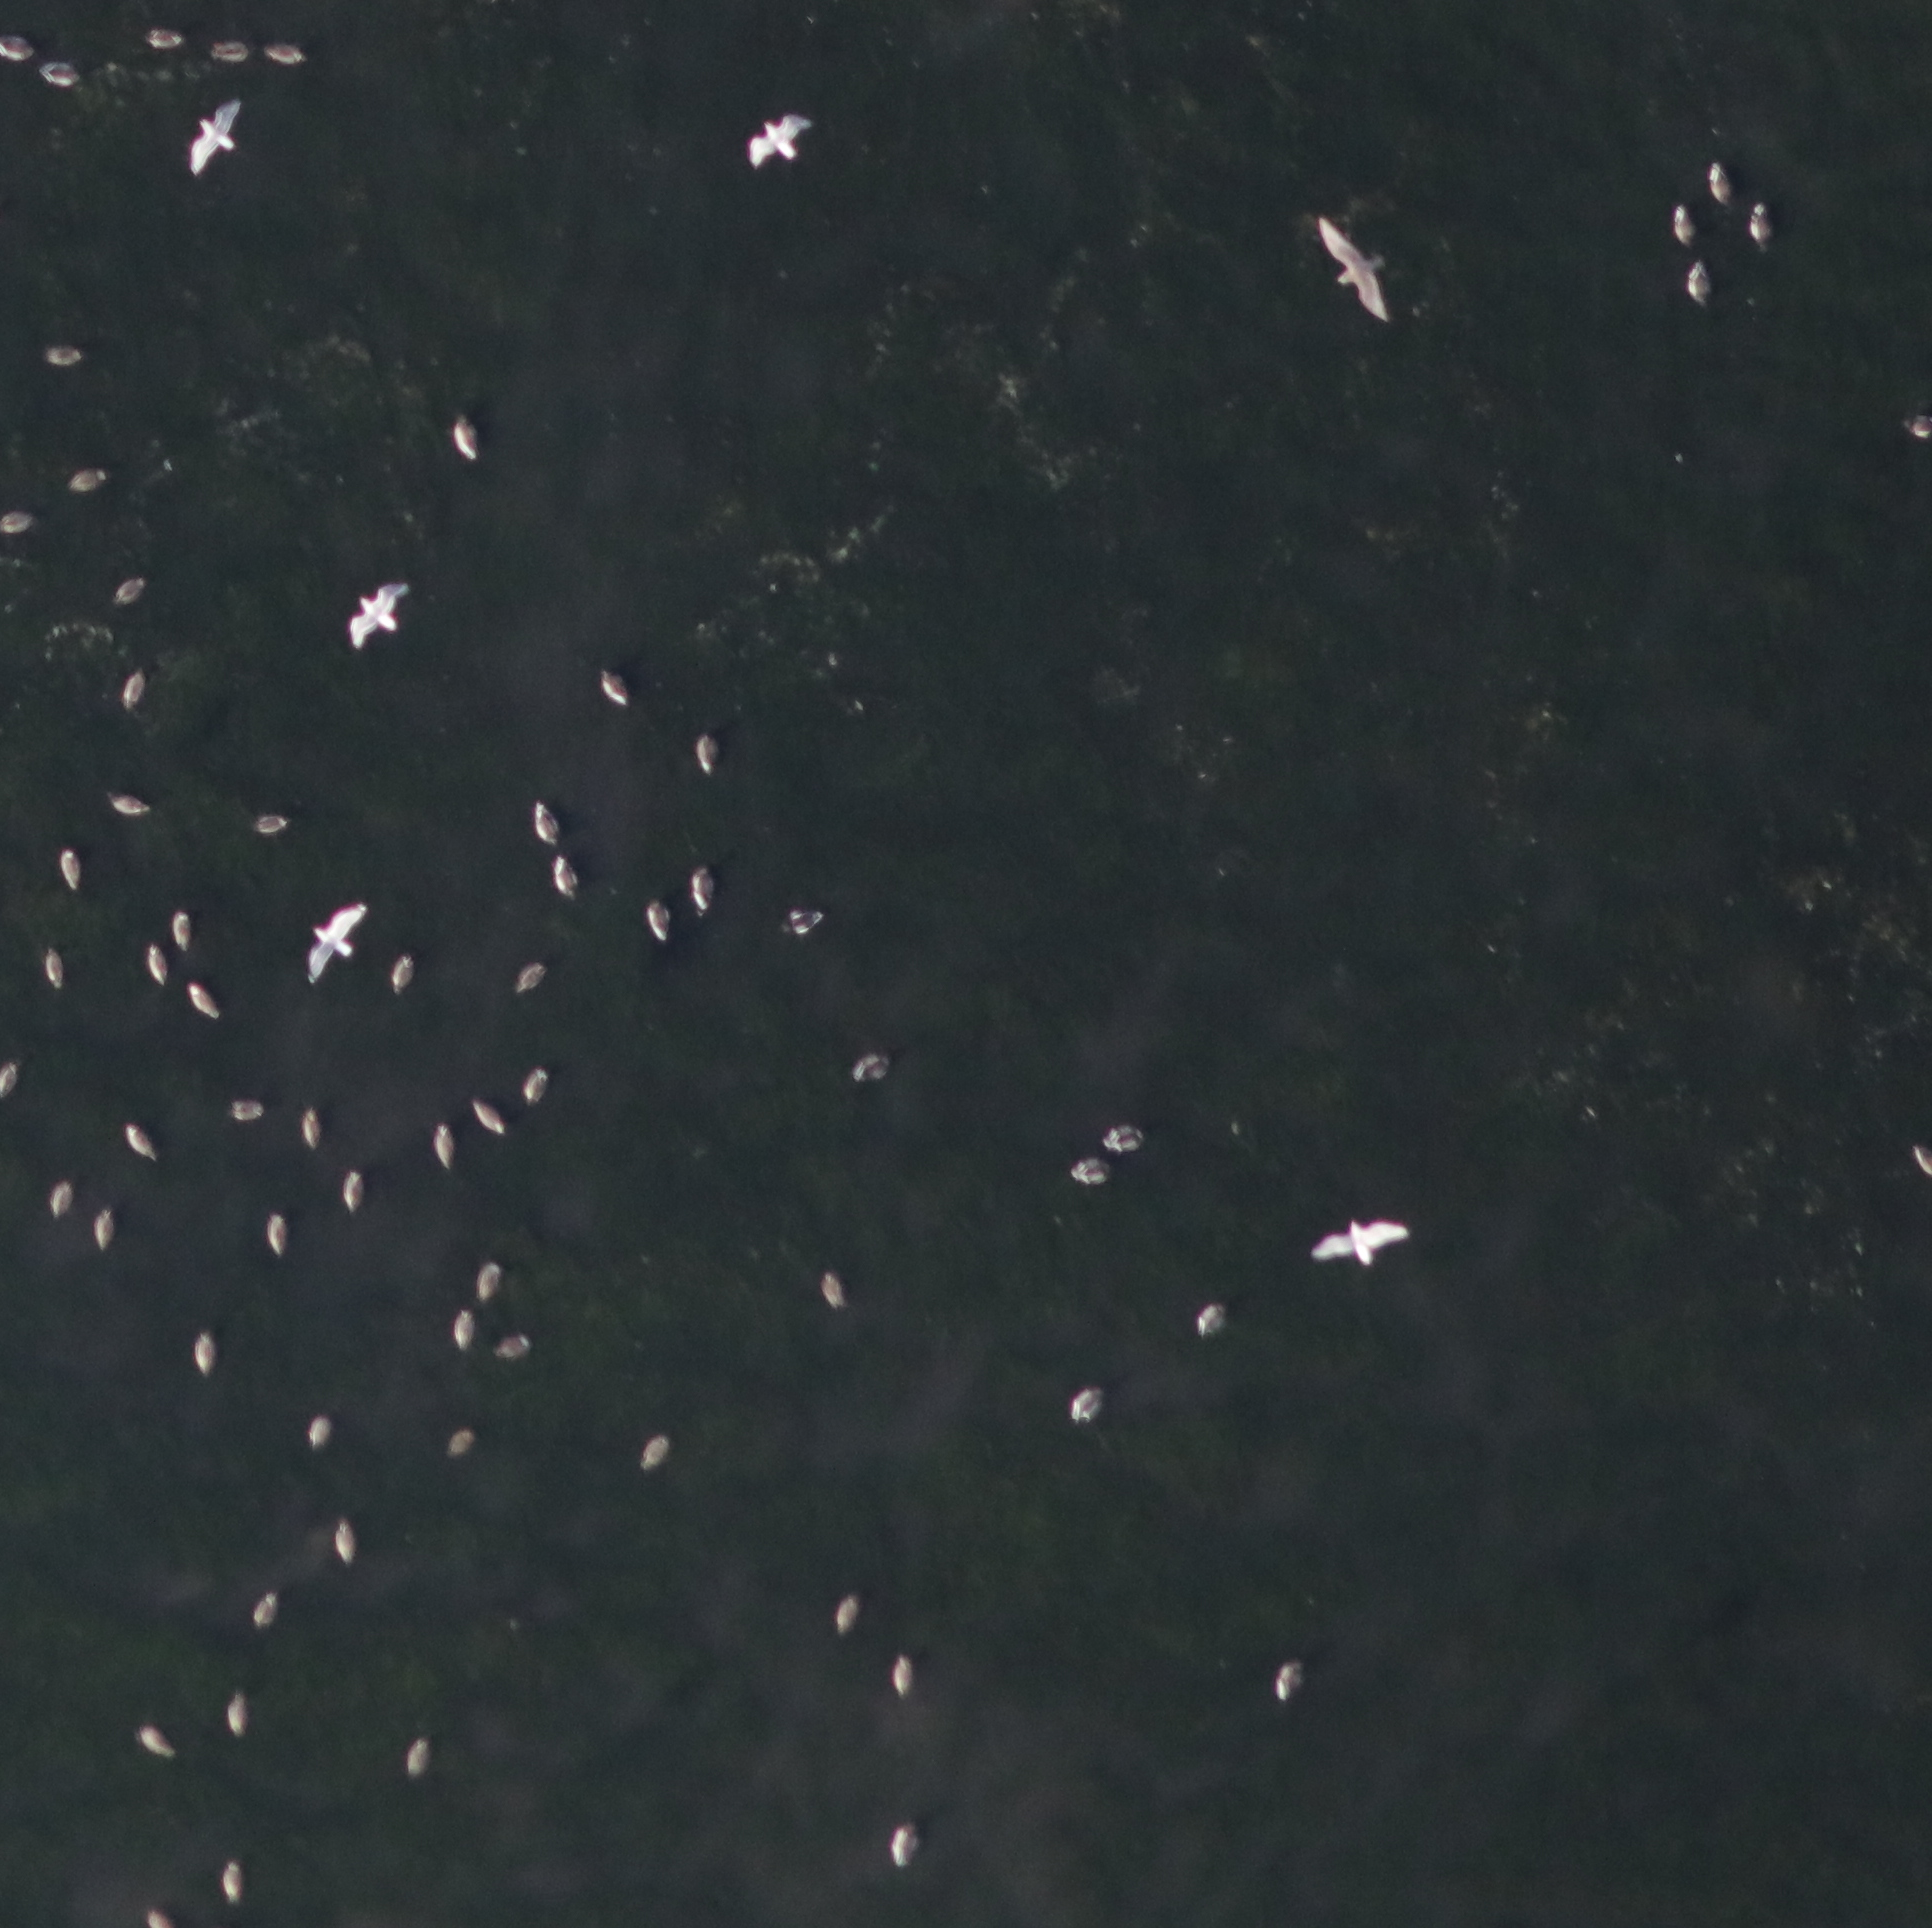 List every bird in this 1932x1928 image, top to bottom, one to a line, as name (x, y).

other bird (165, 46)
brant (15, 51)
other bird (230, 51)
other bird (288, 53)
brant (55, 78)
gull (224, 137)
gull (779, 142)
brant (1722, 182)
brant (1684, 220)
brant (1758, 221)
gull (1359, 268)
brant (1700, 288)
other bird (58, 355)
brant (1926, 422)
brant (464, 432)
other bird (85, 479)
other bird (15, 518)
other bird (125, 591)
gull (380, 610)
brant (617, 684)
other bird (133, 690)
brant (709, 751)
other bird (129, 807)
other bird (273, 820)
brant (548, 822)
other bird (72, 868)
brant (571, 881)
brant (704, 892)
brant (657, 923)
brant (799, 924)
other bird (177, 925)
gull (335, 943)
other bird (61, 963)
other bird (158, 966)
other bird (398, 977)
other bird (531, 979)
other bird (212, 1007)
other bird (6, 1073)
brant (868, 1076)
other bird (531, 1089)
other bird (253, 1109)
other bird (489, 1116)
other bird (298, 1126)
other bird (140, 1137)
brant (1124, 1139)
other bird (449, 1143)
brant (1092, 1174)
other bird (360, 1191)
other bird (63, 1197)
other bird (105, 1230)
other bird (279, 1232)
gull (1360, 1234)
other bird (487, 1275)
other bird (831, 1289)
brant (1215, 1324)
other bird (467, 1333)
other bird (519, 1342)
other bird (203, 1353)
brant (1090, 1408)
other bird (315, 1433)
other bird (457, 1443)
other bird (656, 1451)
other bird (344, 1544)
other bird (266, 1610)
other bird (844, 1611)
other bird (908, 1680)
brant (1284, 1680)
other bird (242, 1716)
other bird (155, 1738)
other bird (420, 1757)
brant (906, 1850)
other bird (233, 1887)